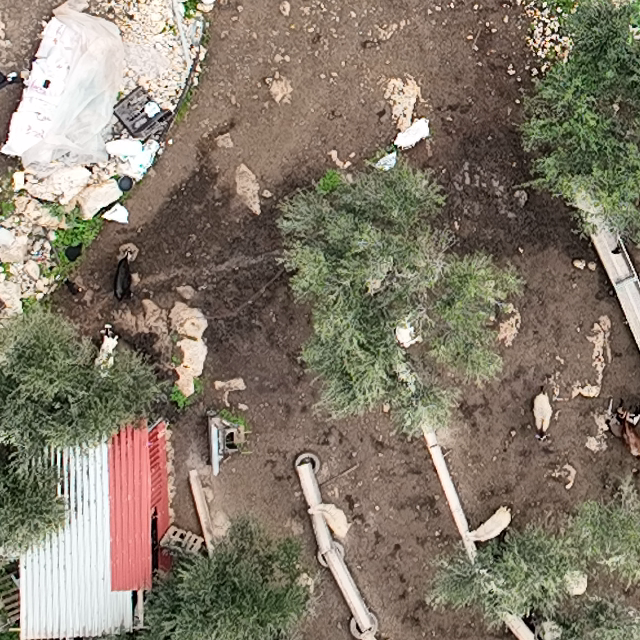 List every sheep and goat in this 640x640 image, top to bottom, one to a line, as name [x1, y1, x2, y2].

goat [115, 245, 133, 299]
sheep [93, 325, 119, 376]
goat [533, 386, 553, 440]
goat [606, 398, 621, 437]
goat [621, 408, 639, 456]
sheep [466, 502, 511, 541]
sheep [307, 504, 351, 537]